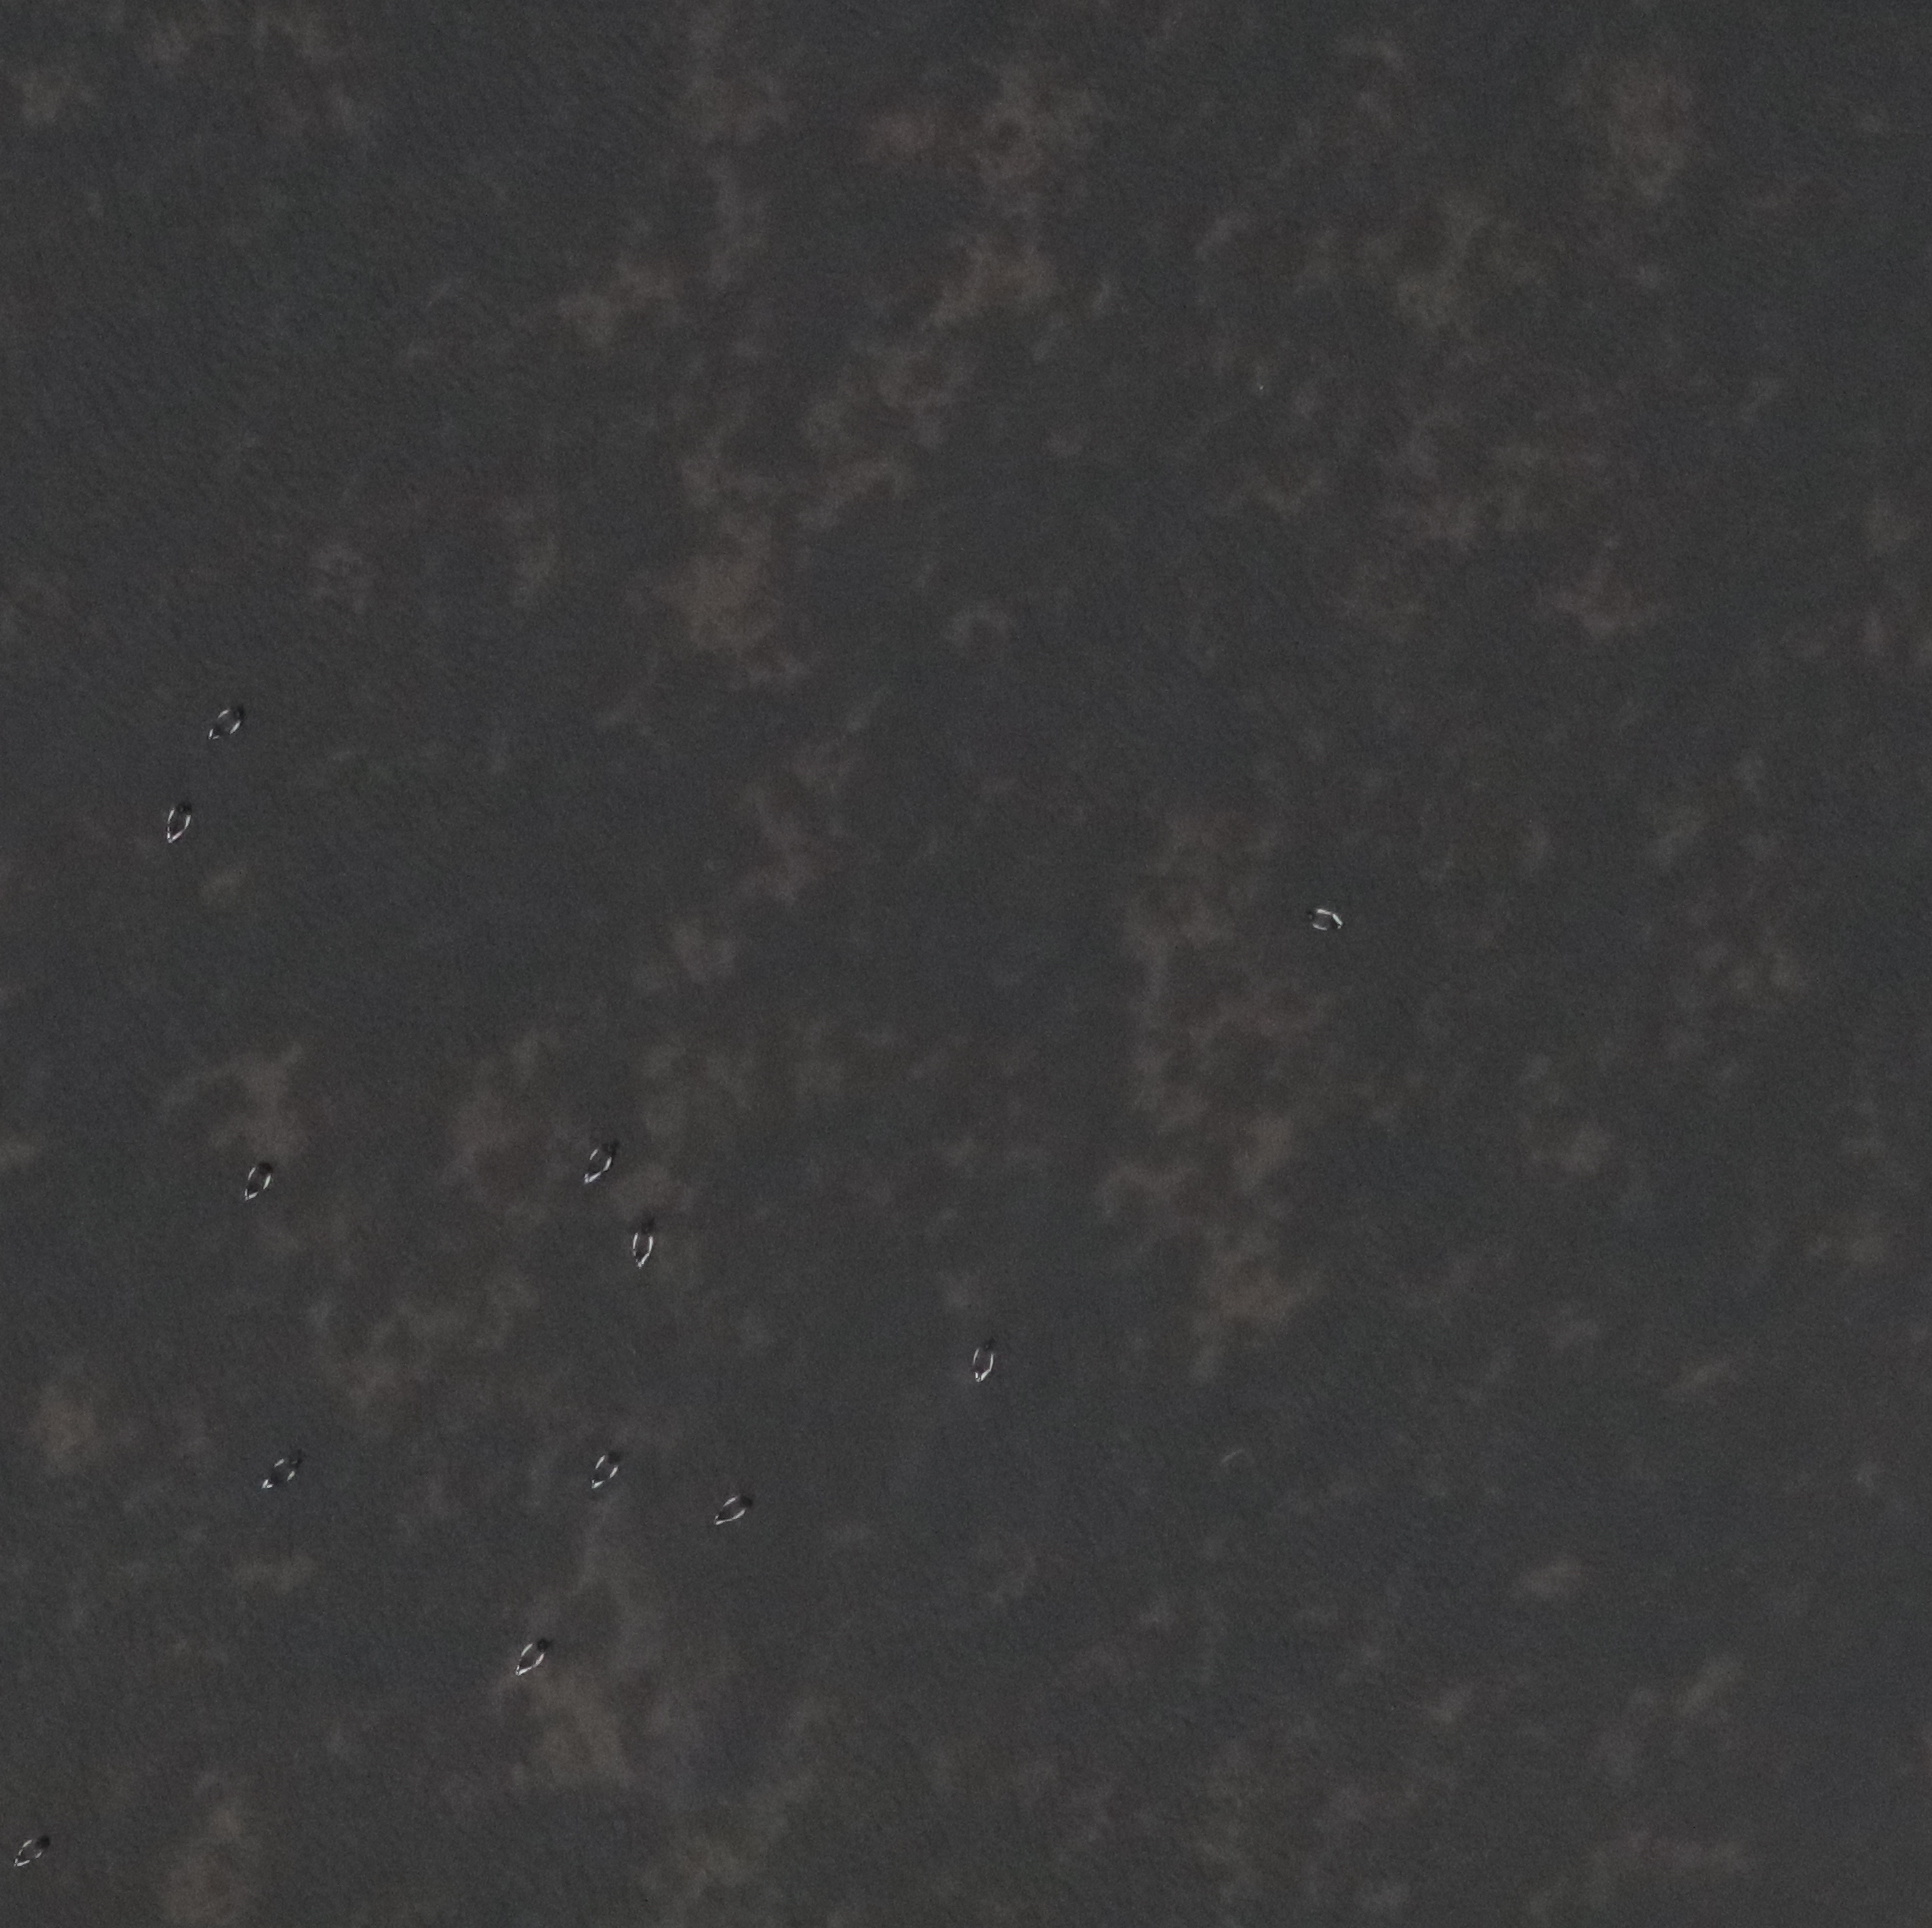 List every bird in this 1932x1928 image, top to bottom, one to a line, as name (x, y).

brant (227, 722)
brant (179, 822)
brant (1324, 919)
brant (599, 1162)
brant (258, 1179)
brant (642, 1243)
brant (983, 1361)
brant (606, 1469)
brant (284, 1470)
brant (733, 1508)
brant (531, 1657)
brant (31, 1850)